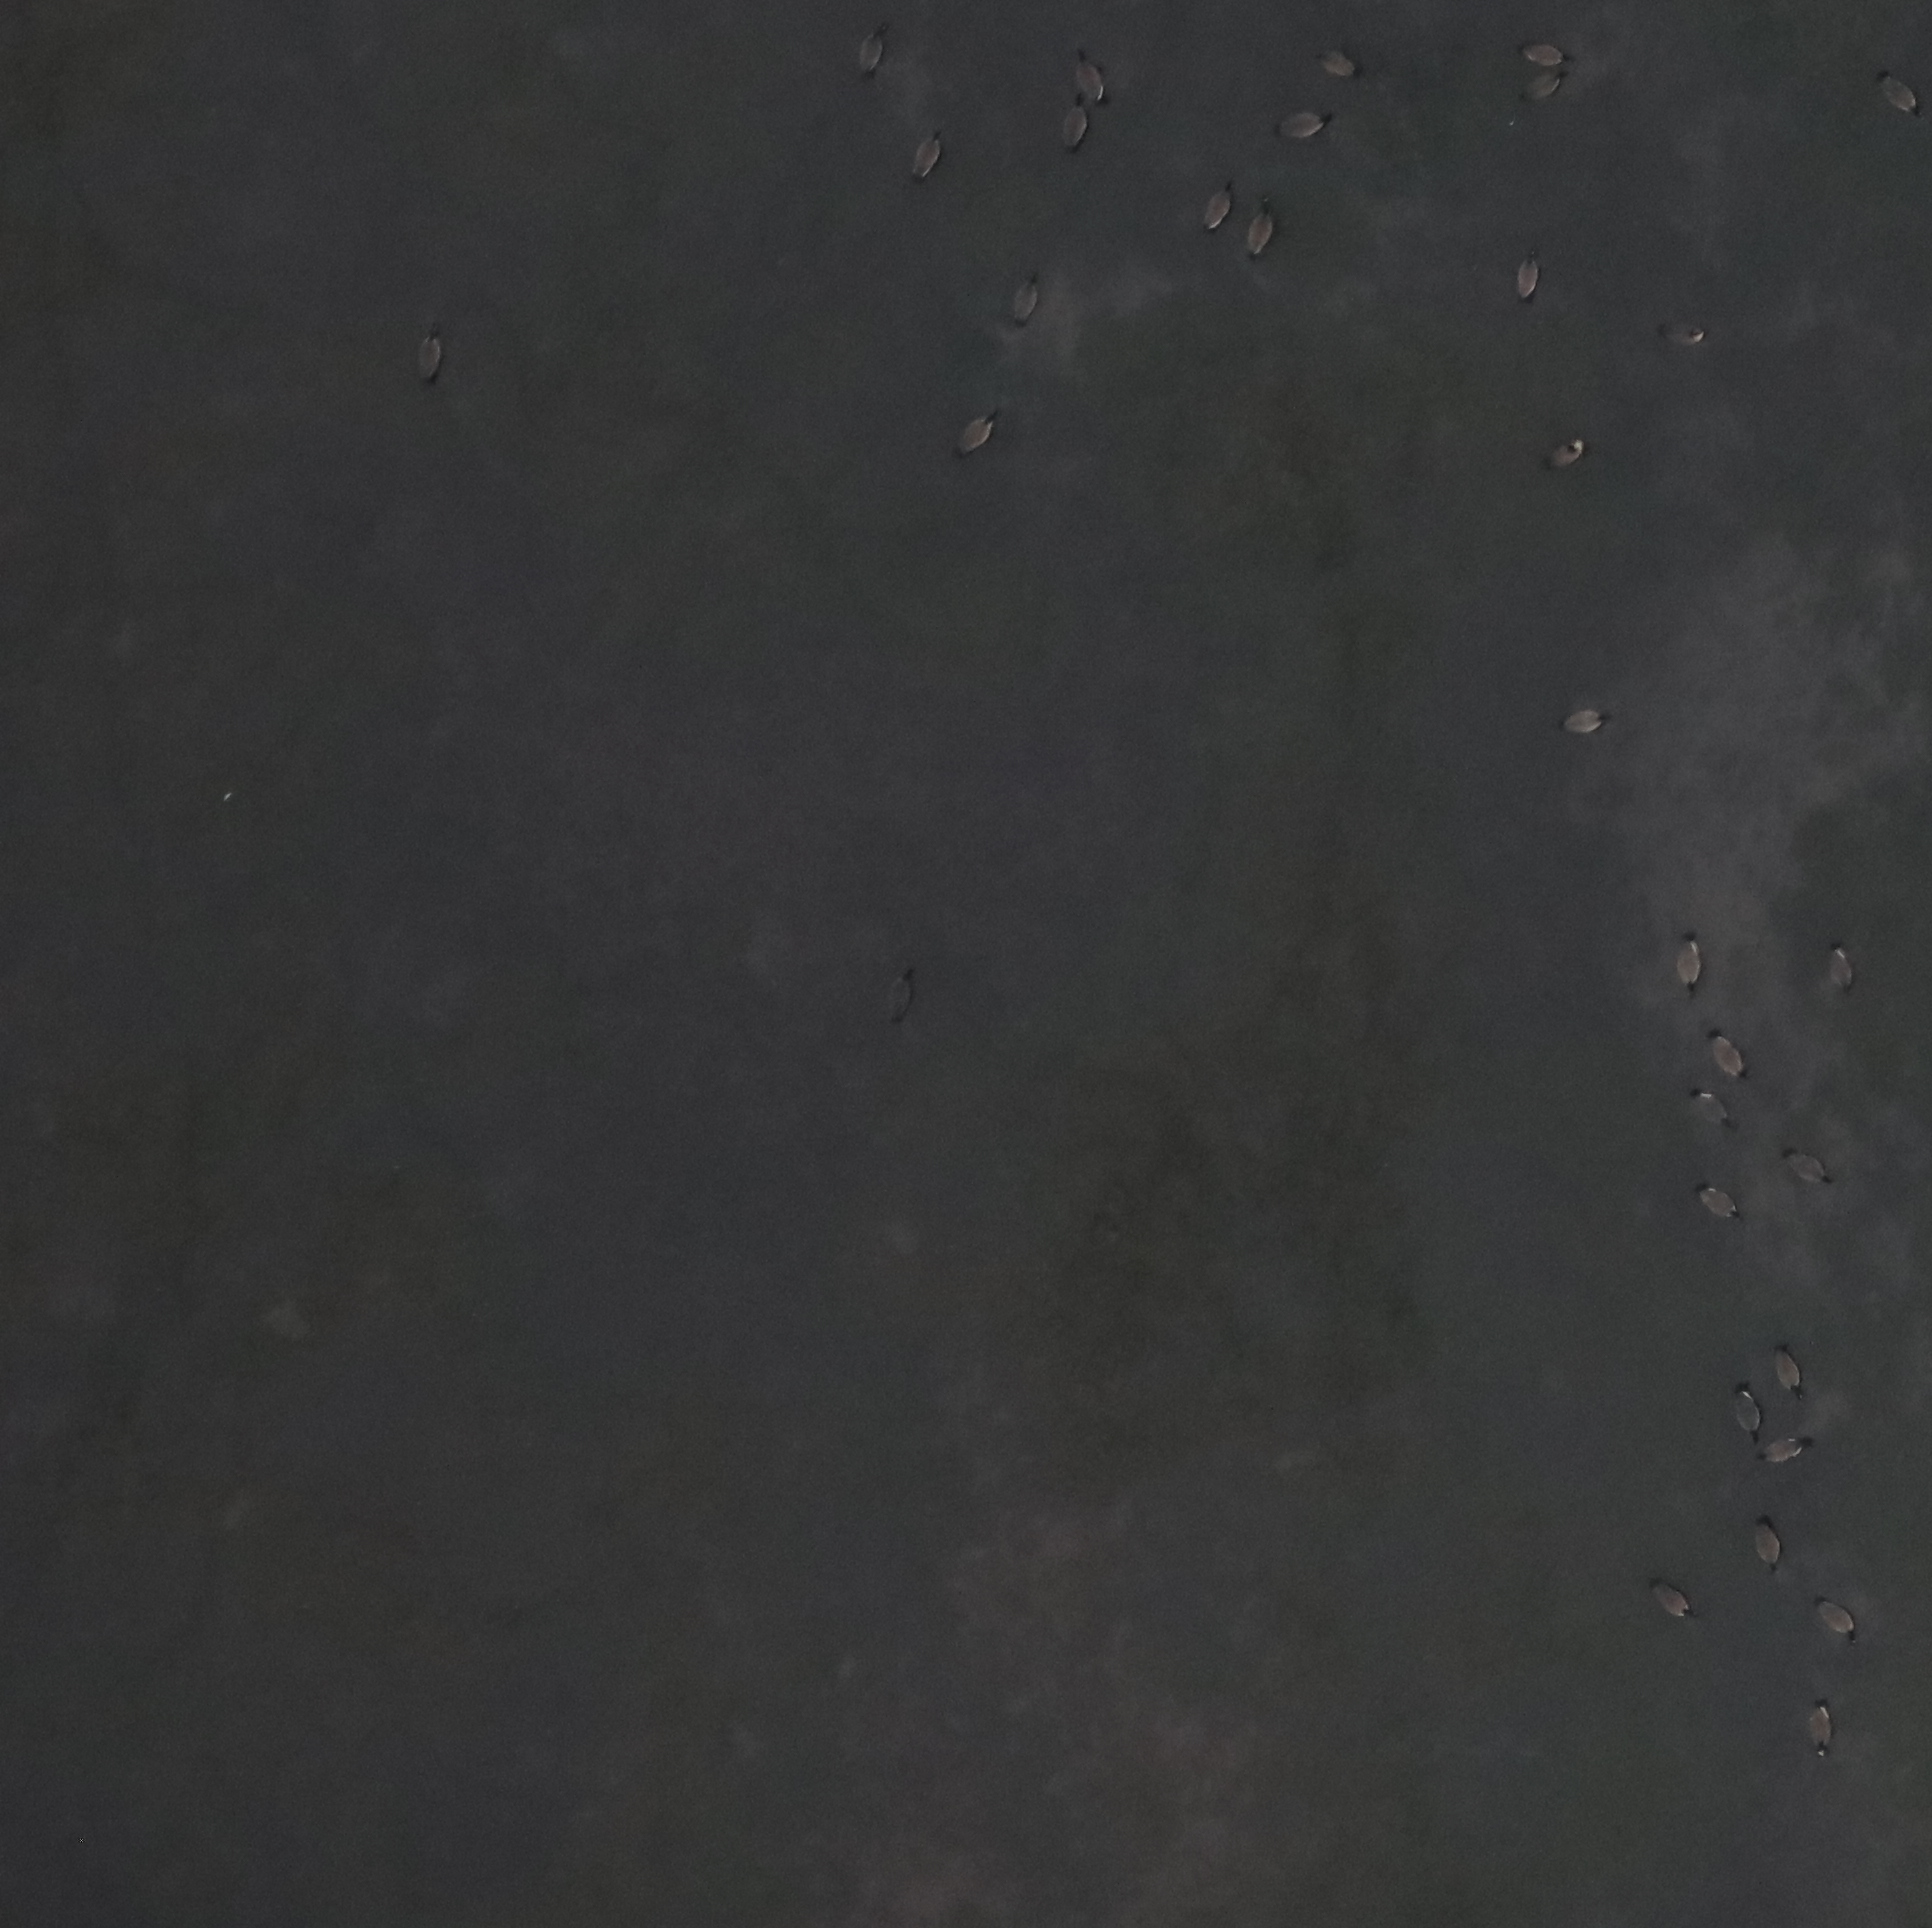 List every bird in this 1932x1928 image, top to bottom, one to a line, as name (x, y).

Canada goose (874, 41)
Canada goose (1544, 55)
Canada goose (1347, 66)
Canada goose (1097, 85)
Canada goose (1541, 87)
Canada goose (1902, 98)
Canada goose (1305, 125)
Canada goose (1074, 129)
Canada goose (927, 153)
Canada goose (1217, 209)
Canada goose (1261, 231)
Canada goose (1528, 278)
Canada goose (1025, 303)
Canada goose (1683, 333)
Canada goose (427, 346)
Canada goose (971, 436)
Canada goose (1564, 456)
Canada goose (1583, 721)
Canada goose (1688, 963)
Canada goose (1846, 971)
Canada goose (1726, 1055)
Canada goose (1715, 1108)
Canada goose (1801, 1167)
Canada goose (1718, 1201)
Canada goose (1787, 1372)
Canada goose (1737, 1409)
Canada goose (1780, 1449)
Canada goose (1776, 1546)
Canada goose (1671, 1598)
Canada goose (1835, 1621)
Canada goose (1823, 1727)